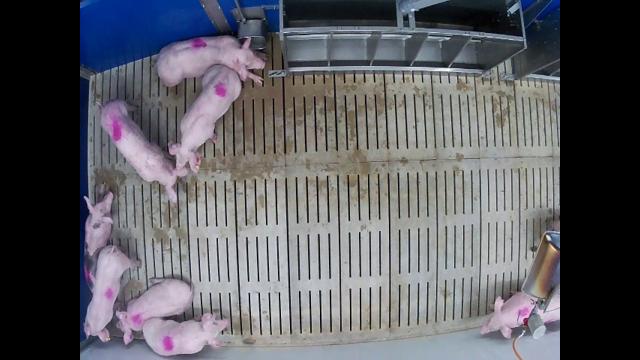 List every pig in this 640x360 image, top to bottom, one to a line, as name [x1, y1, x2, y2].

pig [154, 35, 269, 87]
pig [168, 63, 244, 173]
pig [96, 99, 186, 202]
pig [83, 192, 114, 295]
pig [84, 245, 141, 345]
pig [114, 276, 196, 348]
pig [479, 288, 559, 339]
pig [141, 311, 230, 355]